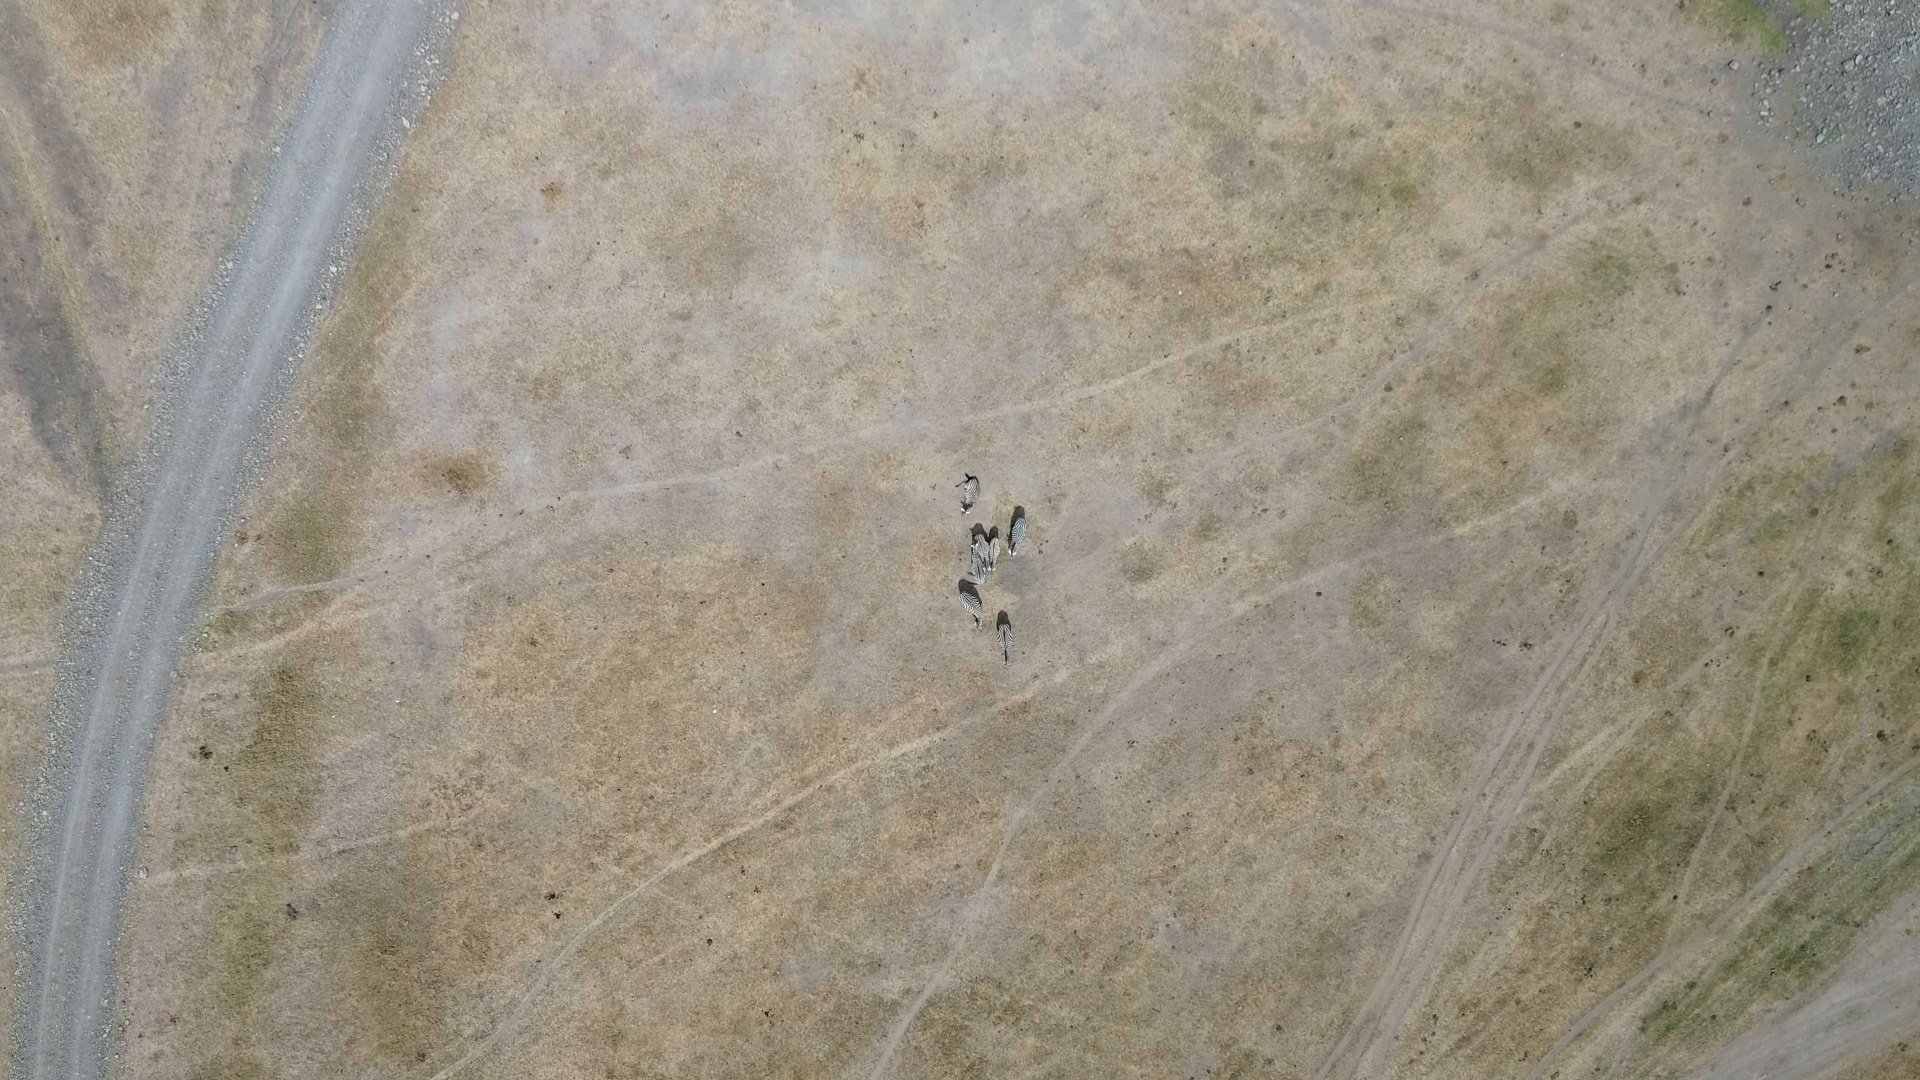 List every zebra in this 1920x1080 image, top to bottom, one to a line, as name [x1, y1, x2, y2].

zebra [961, 478, 979, 517]
zebra [1009, 518, 1027, 559]
zebra [974, 534, 989, 571]
zebra [987, 538, 1000, 573]
zebra [970, 541, 986, 584]
zebra [959, 590, 983, 630]
zebra [998, 623, 1013, 669]